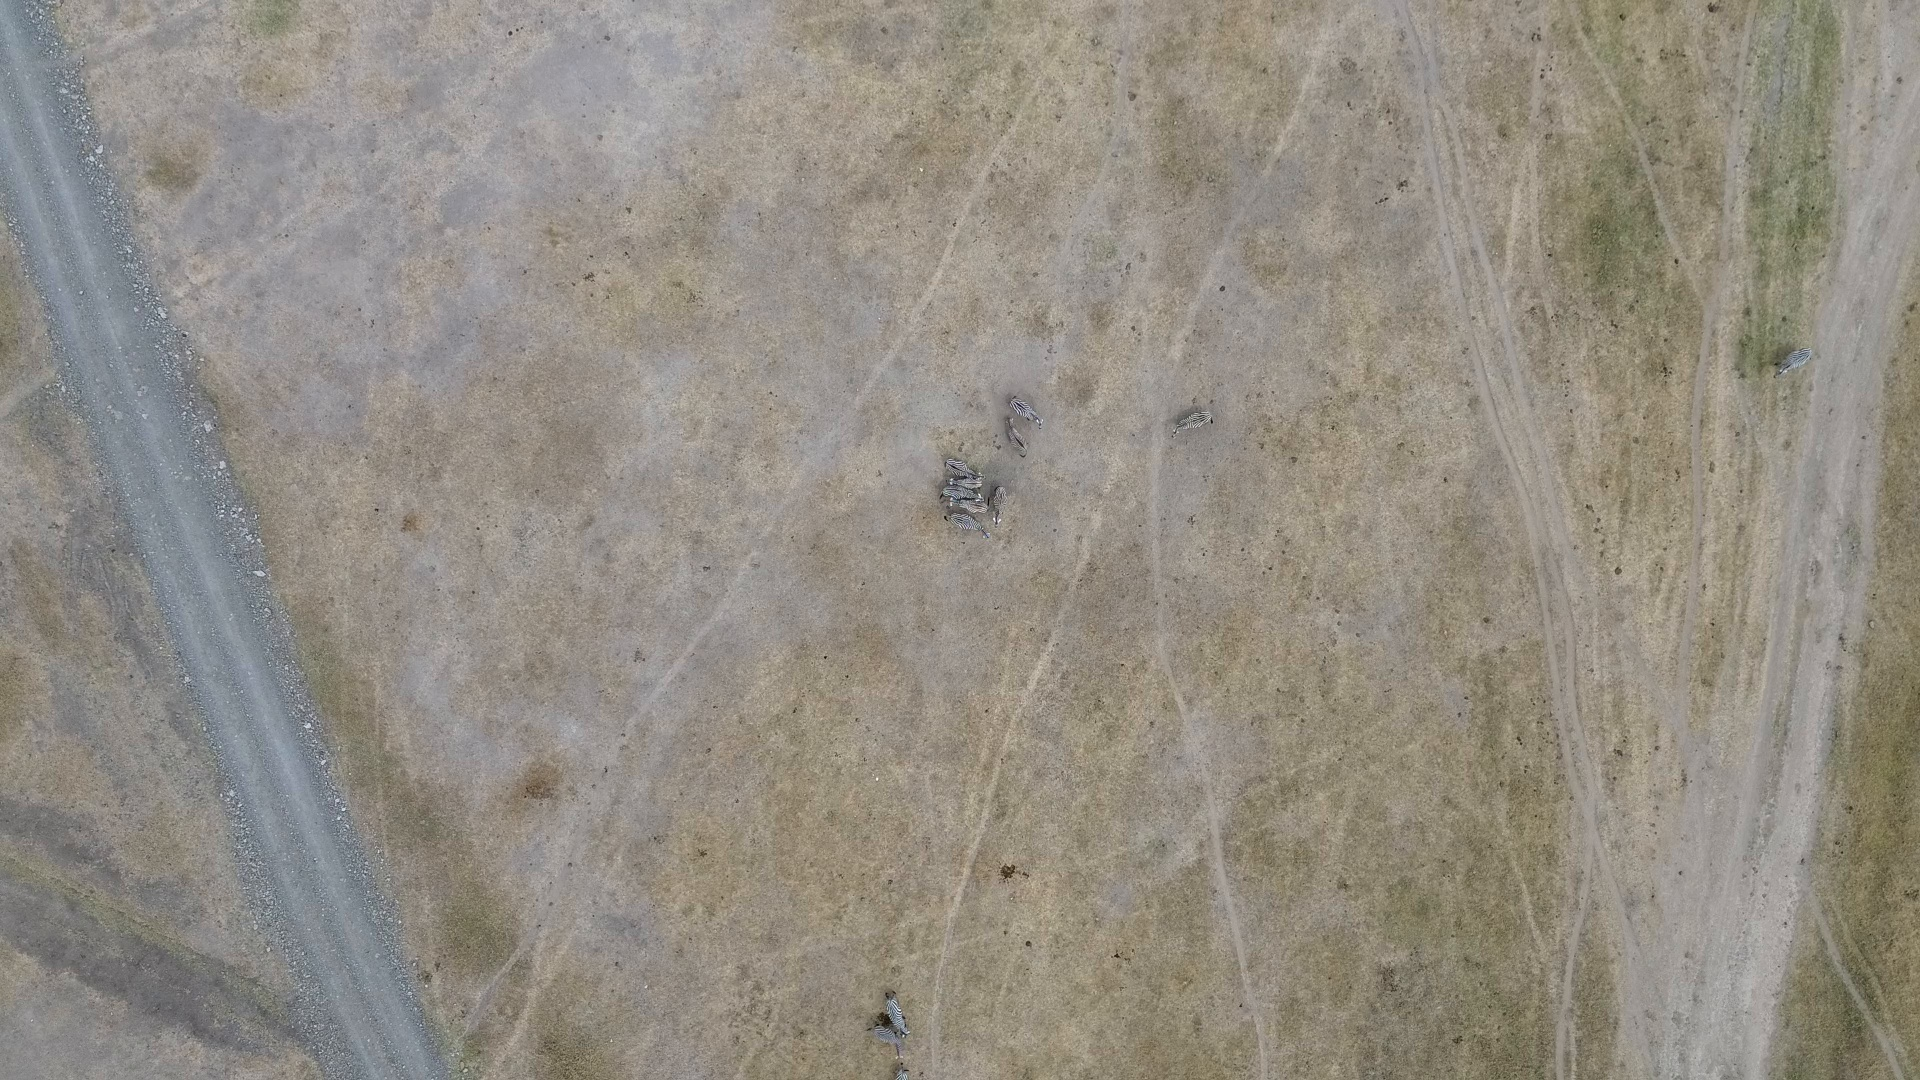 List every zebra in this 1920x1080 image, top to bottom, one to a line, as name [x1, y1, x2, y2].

zebra [1772, 347, 1815, 378]
zebra [1009, 399, 1040, 426]
zebra [1172, 409, 1211, 434]
zebra [1004, 417, 1025, 459]
zebra [947, 460, 978, 483]
zebra [949, 477, 984, 490]
zebra [943, 484, 984, 501]
zebra [992, 486, 1008, 528]
zebra [948, 497, 989, 513]
zebra [951, 512, 991, 539]
zebra [885, 995, 910, 1036]
zebra [870, 1025, 905, 1062]
zebra [894, 1065, 908, 1080]